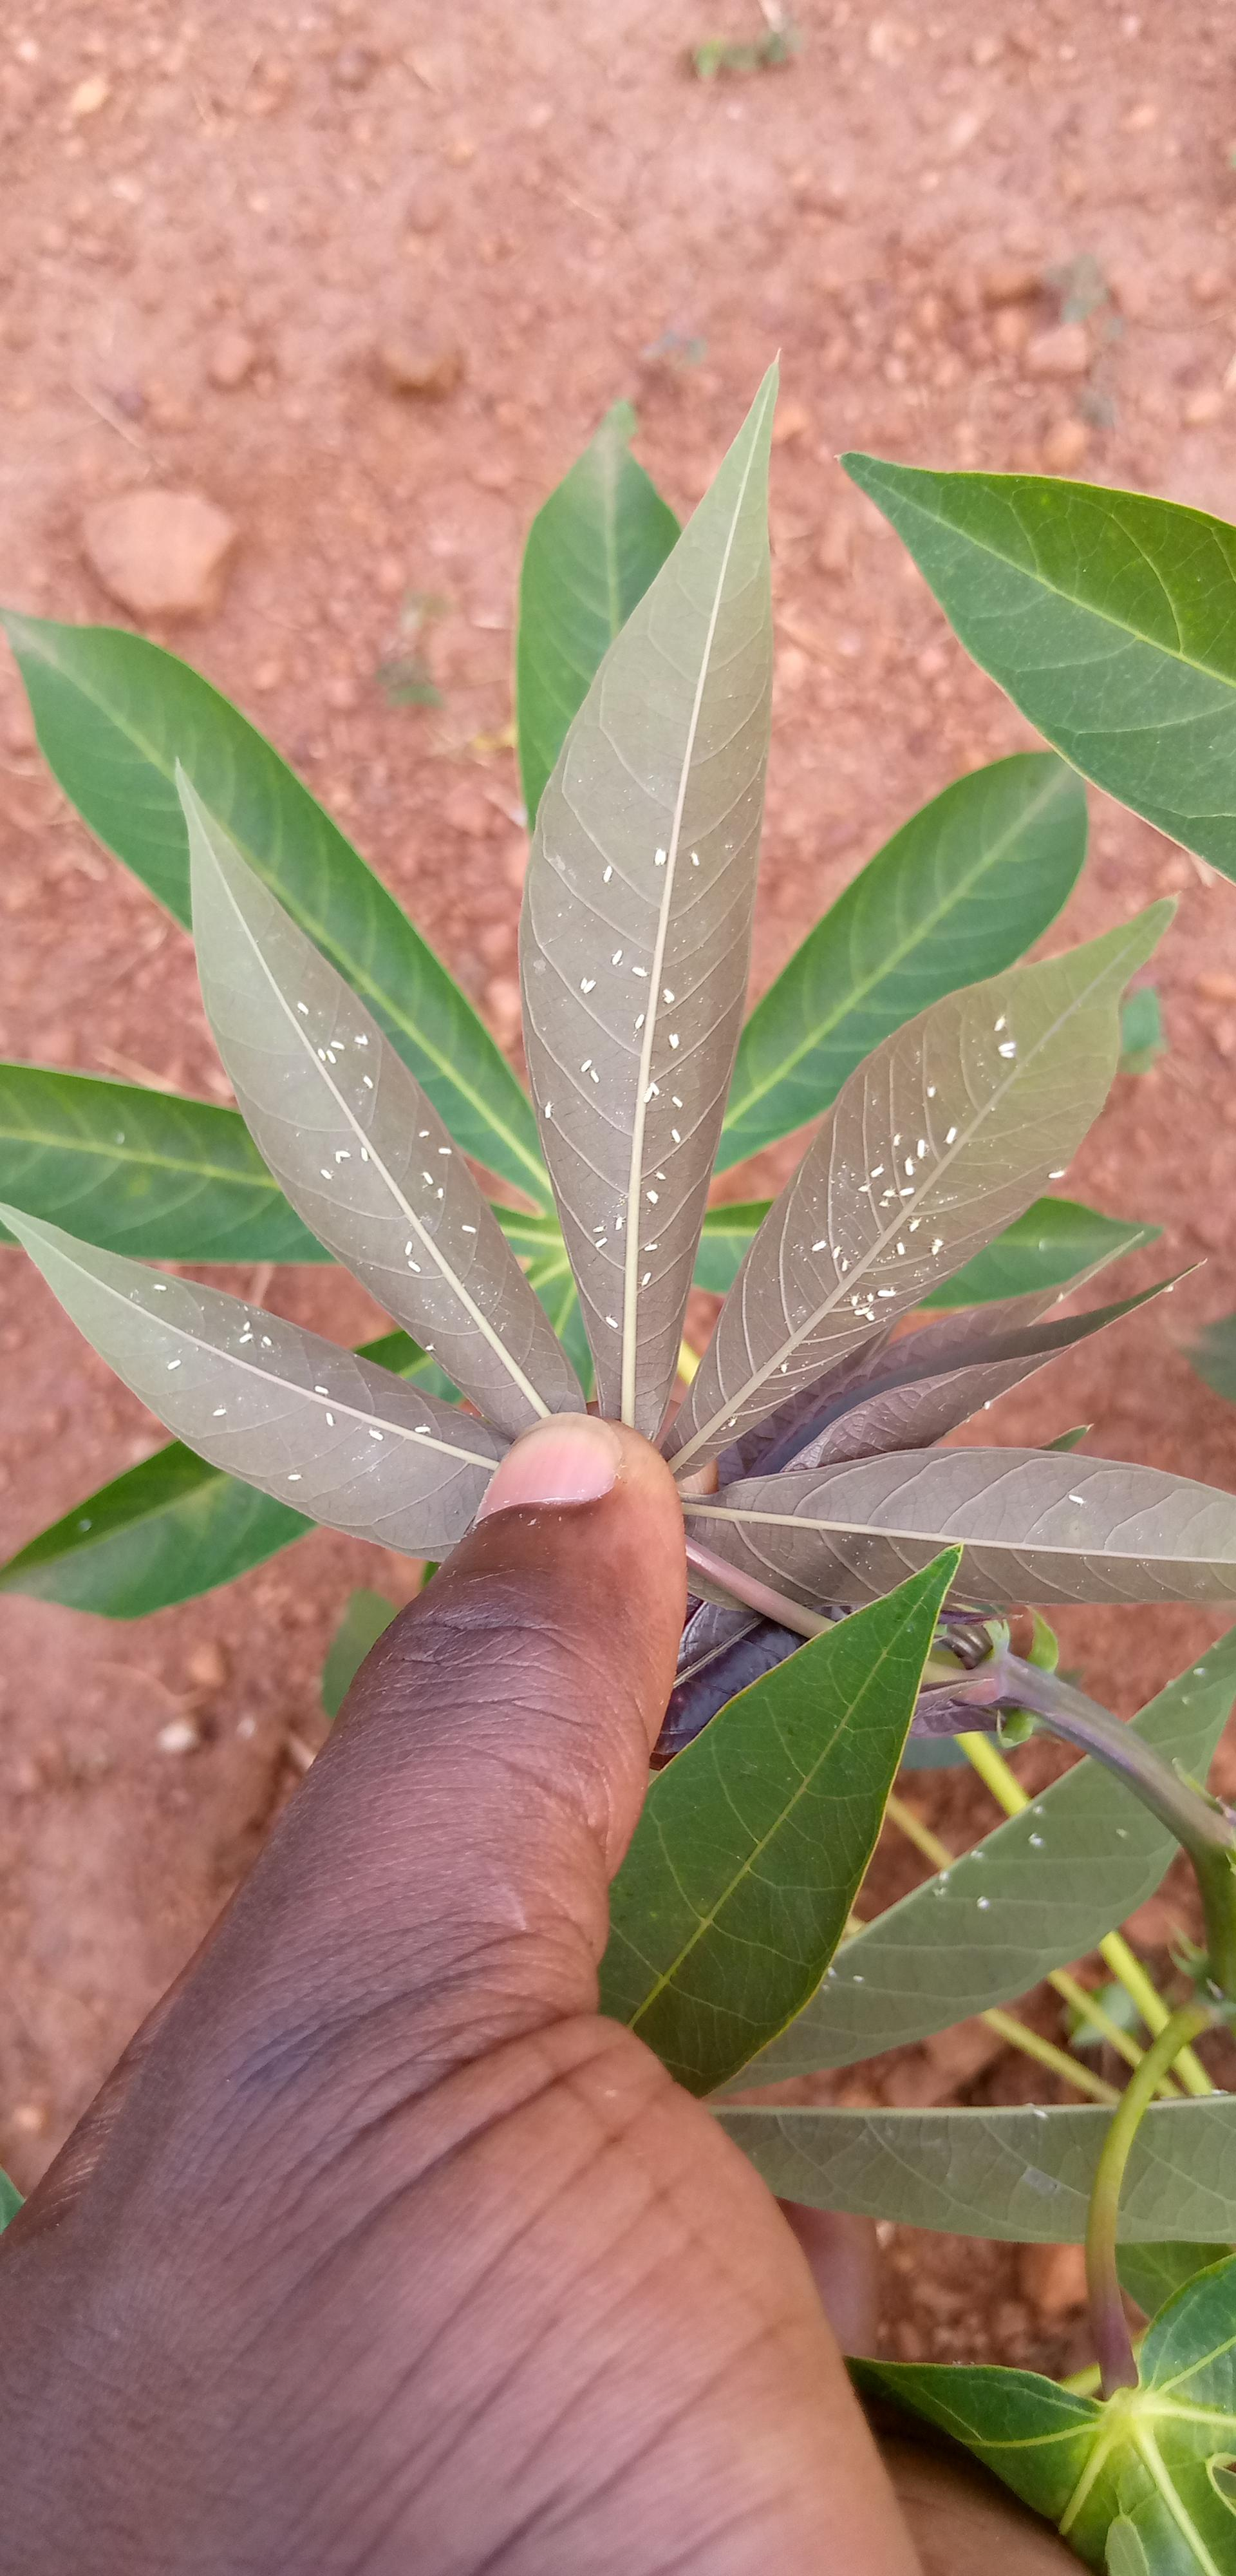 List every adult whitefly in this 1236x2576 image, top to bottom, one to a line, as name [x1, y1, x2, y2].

whitefly [652, 846, 660, 867]
whitefly [659, 847, 669, 867]
whitefly [688, 850, 702, 869]
whitefly [601, 864, 613, 885]
whitefly [610, 947, 623, 968]
whitefly [630, 964, 648, 980]
whitefly [578, 976, 586, 990]
whitefly [584, 979, 599, 995]
whitefly [662, 987, 677, 1008]
whitefly [294, 999, 313, 1017]
whitefly [633, 1011, 648, 1030]
whitefly [991, 1014, 1010, 1033]
whitefly [351, 1031, 371, 1048]
whitefly [667, 1031, 683, 1052]
whitefly [997, 1039, 1017, 1052]
whitefly [328, 1039, 347, 1052]
whitefly [315, 1046, 329, 1064]
whitefly [325, 1047, 341, 1066]
whitefly [998, 1048, 1017, 1063]
whitefly [577, 1057, 595, 1074]
whitefly [588, 1068, 602, 1085]
whitefly [360, 1073, 379, 1092]
whitefly [649, 1081, 661, 1098]
whitefly [924, 1084, 941, 1104]
whitefly [642, 1087, 655, 1106]
whitefly [670, 1094, 686, 1110]
whitefly [542, 1101, 554, 1121]
whitefly [943, 1124, 960, 1148]
whitefly [669, 1126, 683, 1144]
whitefly [417, 1128, 433, 1140]
whitefly [892, 1131, 904, 1148]
whitefly [914, 1138, 928, 1161]
whitefly [357, 1144, 373, 1164]
whitefly [436, 1145, 453, 1157]
whitefly [339, 1148, 353, 1160]
whitefly [333, 1149, 343, 1164]
whitefly [903, 1156, 916, 1179]
whitefly [868, 1162, 885, 1179]
whitefly [319, 1166, 335, 1182]
whitefly [1045, 1166, 1068, 1182]
whitefly [420, 1170, 436, 1187]
whitefly [653, 1170, 668, 1182]
whitefly [856, 1182, 872, 1195]
whitefly [435, 1185, 446, 1203]
whitefly [898, 1185, 916, 1199]
whitefly [880, 1186, 897, 1198]
whitefly [644, 1188, 660, 1206]
whitefly [876, 1198, 890, 1209]
whitefly [907, 1213, 922, 1235]
whitefly [613, 1215, 627, 1233]
whitefly [460, 1222, 479, 1236]
whitefly [590, 1224, 606, 1235]
whitefly [593, 1236, 609, 1251]
whitefly [932, 1236, 946, 1245]
whitefly [809, 1238, 827, 1255]
whitefly [403, 1239, 415, 1258]
whitefly [894, 1240, 908, 1257]
whitefly [642, 1241, 660, 1254]
whitefly [830, 1242, 842, 1262]
whitefly [930, 1244, 941, 1257]
whitefly [841, 1256, 850, 1274]
whitefly [406, 1258, 424, 1275]
whitefly [641, 1271, 655, 1291]
whitefly [151, 1282, 169, 1294]
whitefly [876, 1288, 898, 1299]
whitefly [1056, 1289, 1065, 1305]
whitefly [865, 1291, 874, 1304]
whitefly [847, 1292, 860, 1308]
whitefly [852, 1307, 870, 1316]
whitefly [864, 1311, 875, 1323]
whitefly [604, 1314, 621, 1331]
whitefly [241, 1319, 252, 1332]
whitefly [238, 1331, 254, 1347]
whitefly [261, 1334, 275, 1349]
whitefly [423, 1342, 436, 1354]
whitefly [166, 1358, 183, 1373]
whitefly [778, 1361, 790, 1376]
whitefly [312, 1382, 331, 1397]
whitefly [981, 1399, 993, 1412]
whitefly [211, 1406, 227, 1419]
whitefly [324, 1410, 336, 1428]
whitefly [726, 1417, 738, 1428]
whitefly [413, 1424, 434, 1435]
whitefly [367, 1428, 384, 1443]
whitefly [286, 1472, 302, 1484]
whitefly [1066, 1491, 1085, 1506]
whitefly [1033, 1802, 1043, 1816]
whitefly [1027, 1832, 1047, 1848]
whitefly [937, 1869, 951, 1883]
whitefly [977, 1894, 989, 1910]
whitefly [852, 1974, 864, 1983]